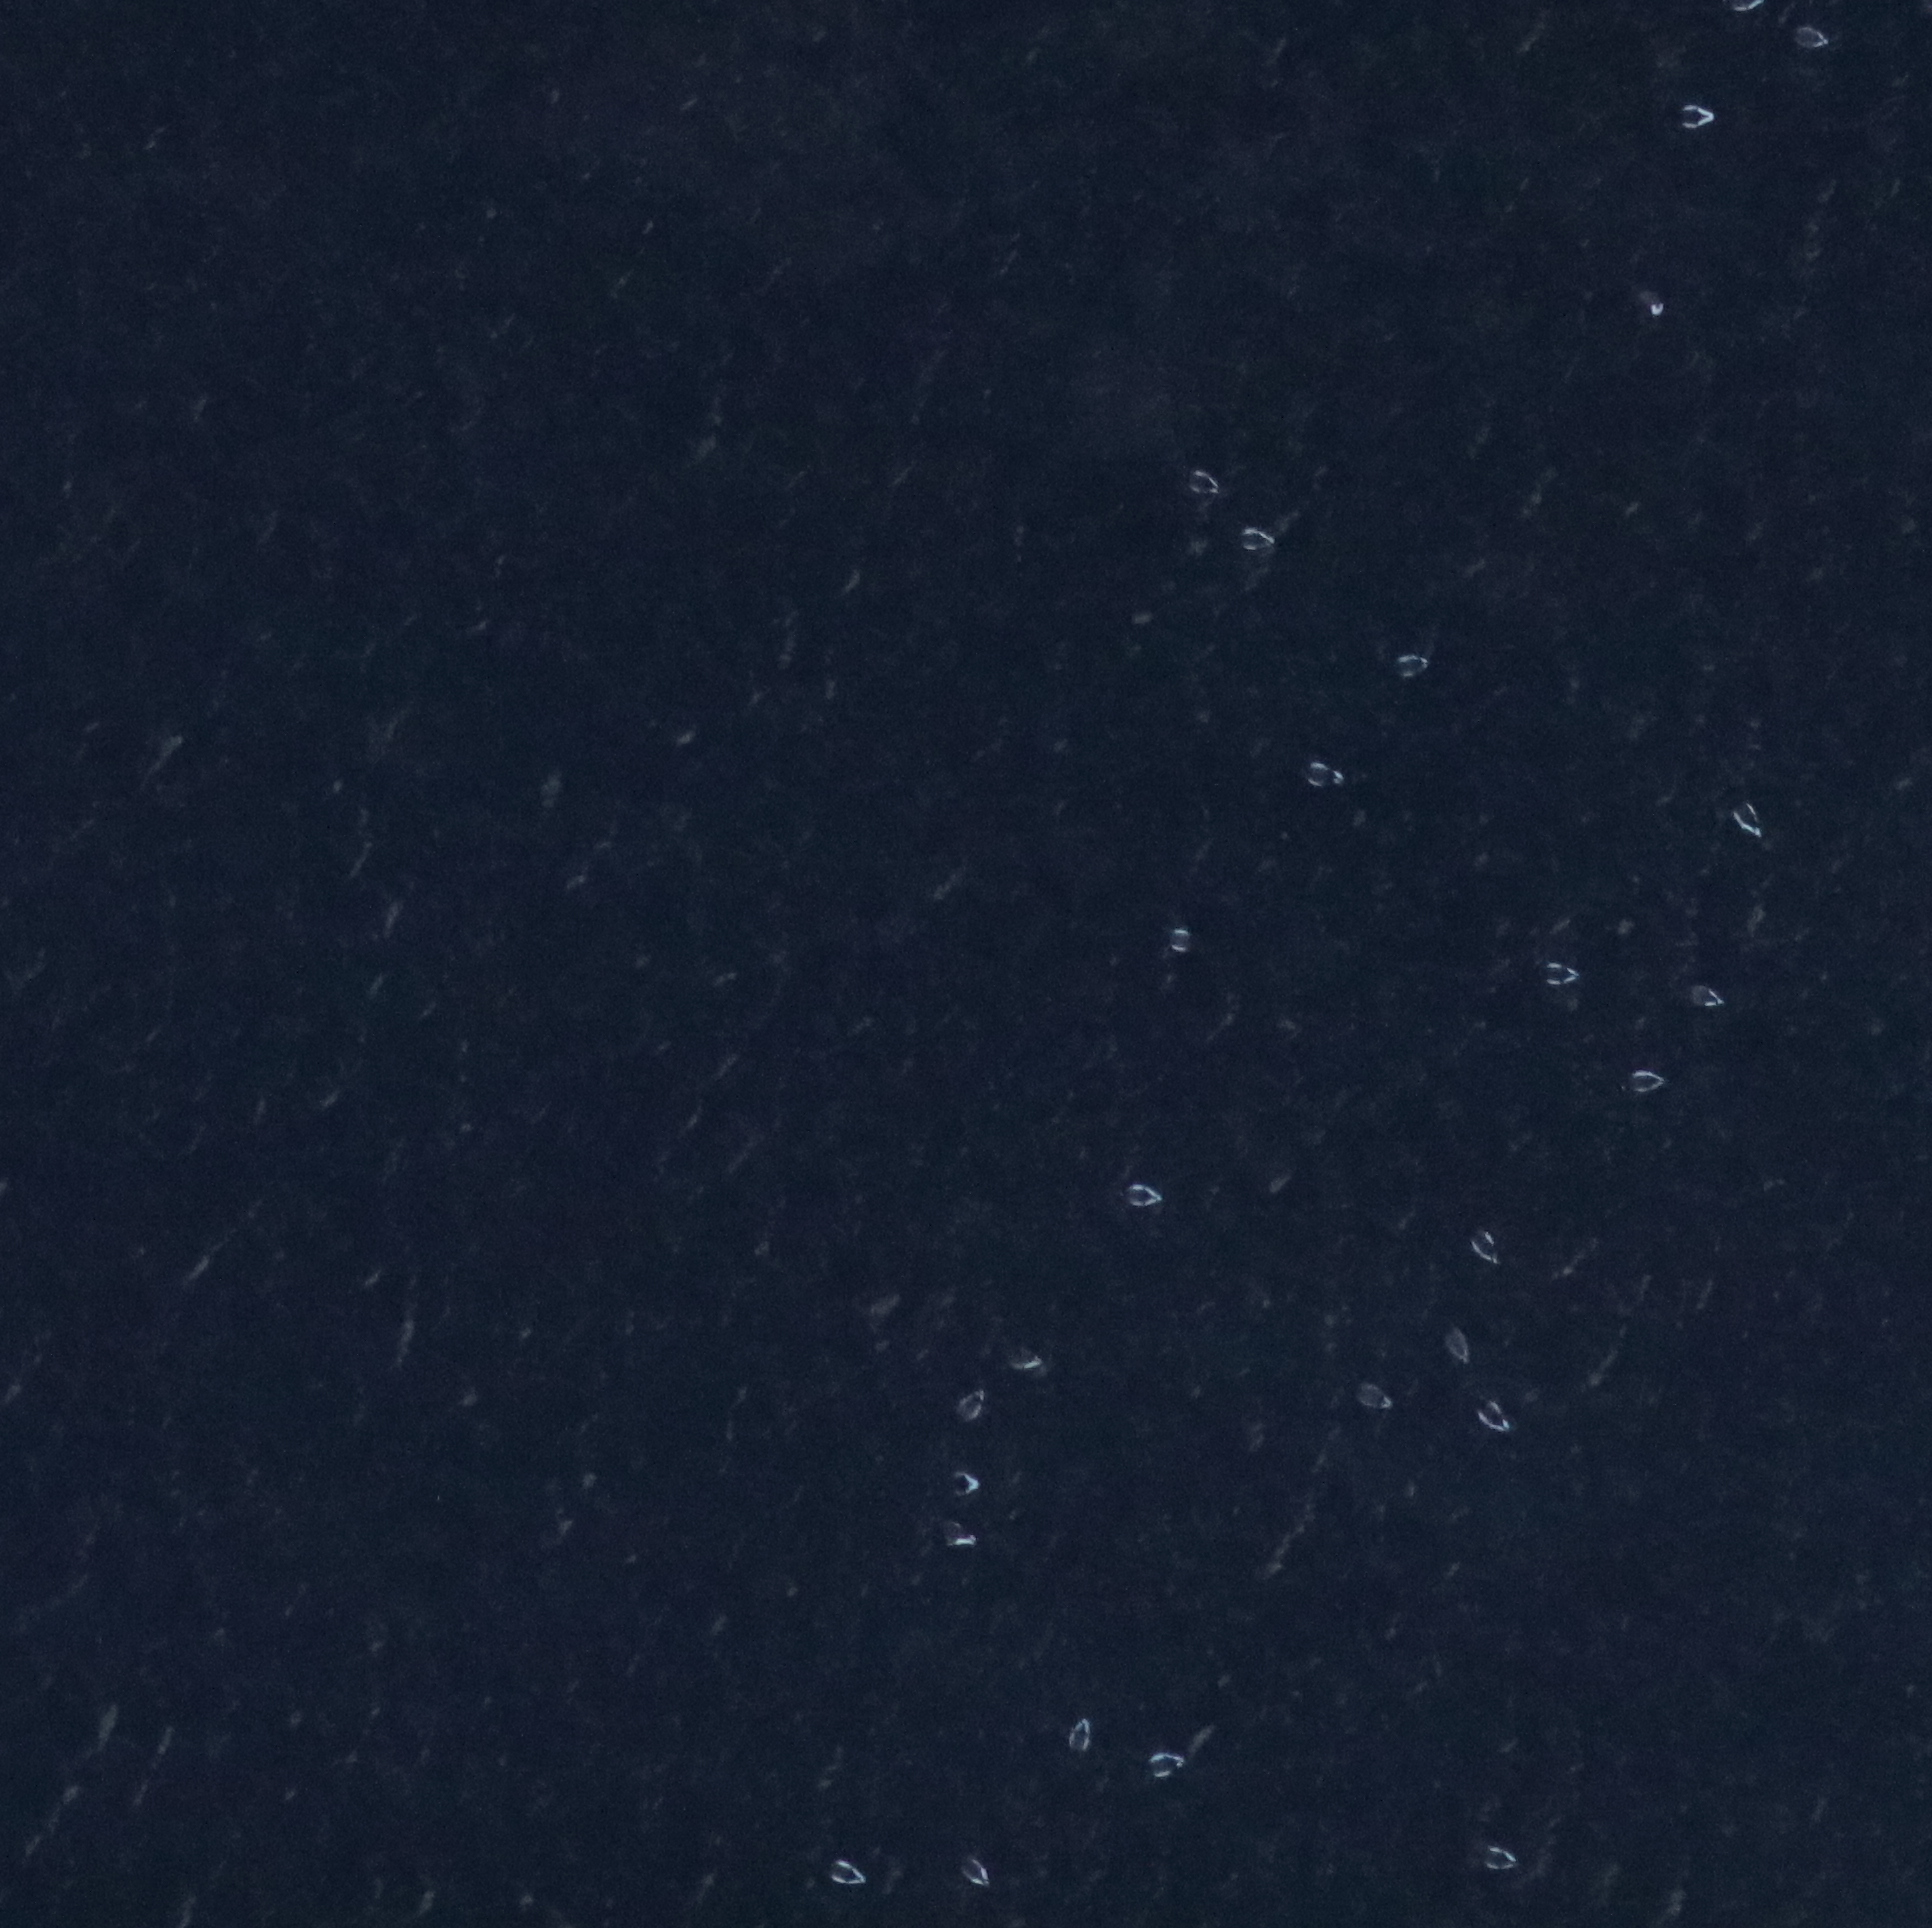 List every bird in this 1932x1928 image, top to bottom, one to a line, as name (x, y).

brant (1741, 1)
brant (1808, 36)
brant (1691, 116)
brant (1199, 483)
brant (1255, 540)
brant (1413, 667)
brant (1319, 773)
brant (1745, 815)
brant (1177, 941)
brant (1557, 974)
brant (1702, 995)
brant (1643, 1082)
brant (1138, 1195)
brant (1485, 1245)
brant (1456, 1343)
brant (1019, 1357)
brant (1372, 1395)
brant (969, 1406)
brant (1492, 1414)
brant (959, 1482)
brant (954, 1533)
brant (1078, 1739)
brant (1163, 1765)
brant (1495, 1858)
brant (970, 1867)
brant (843, 1873)